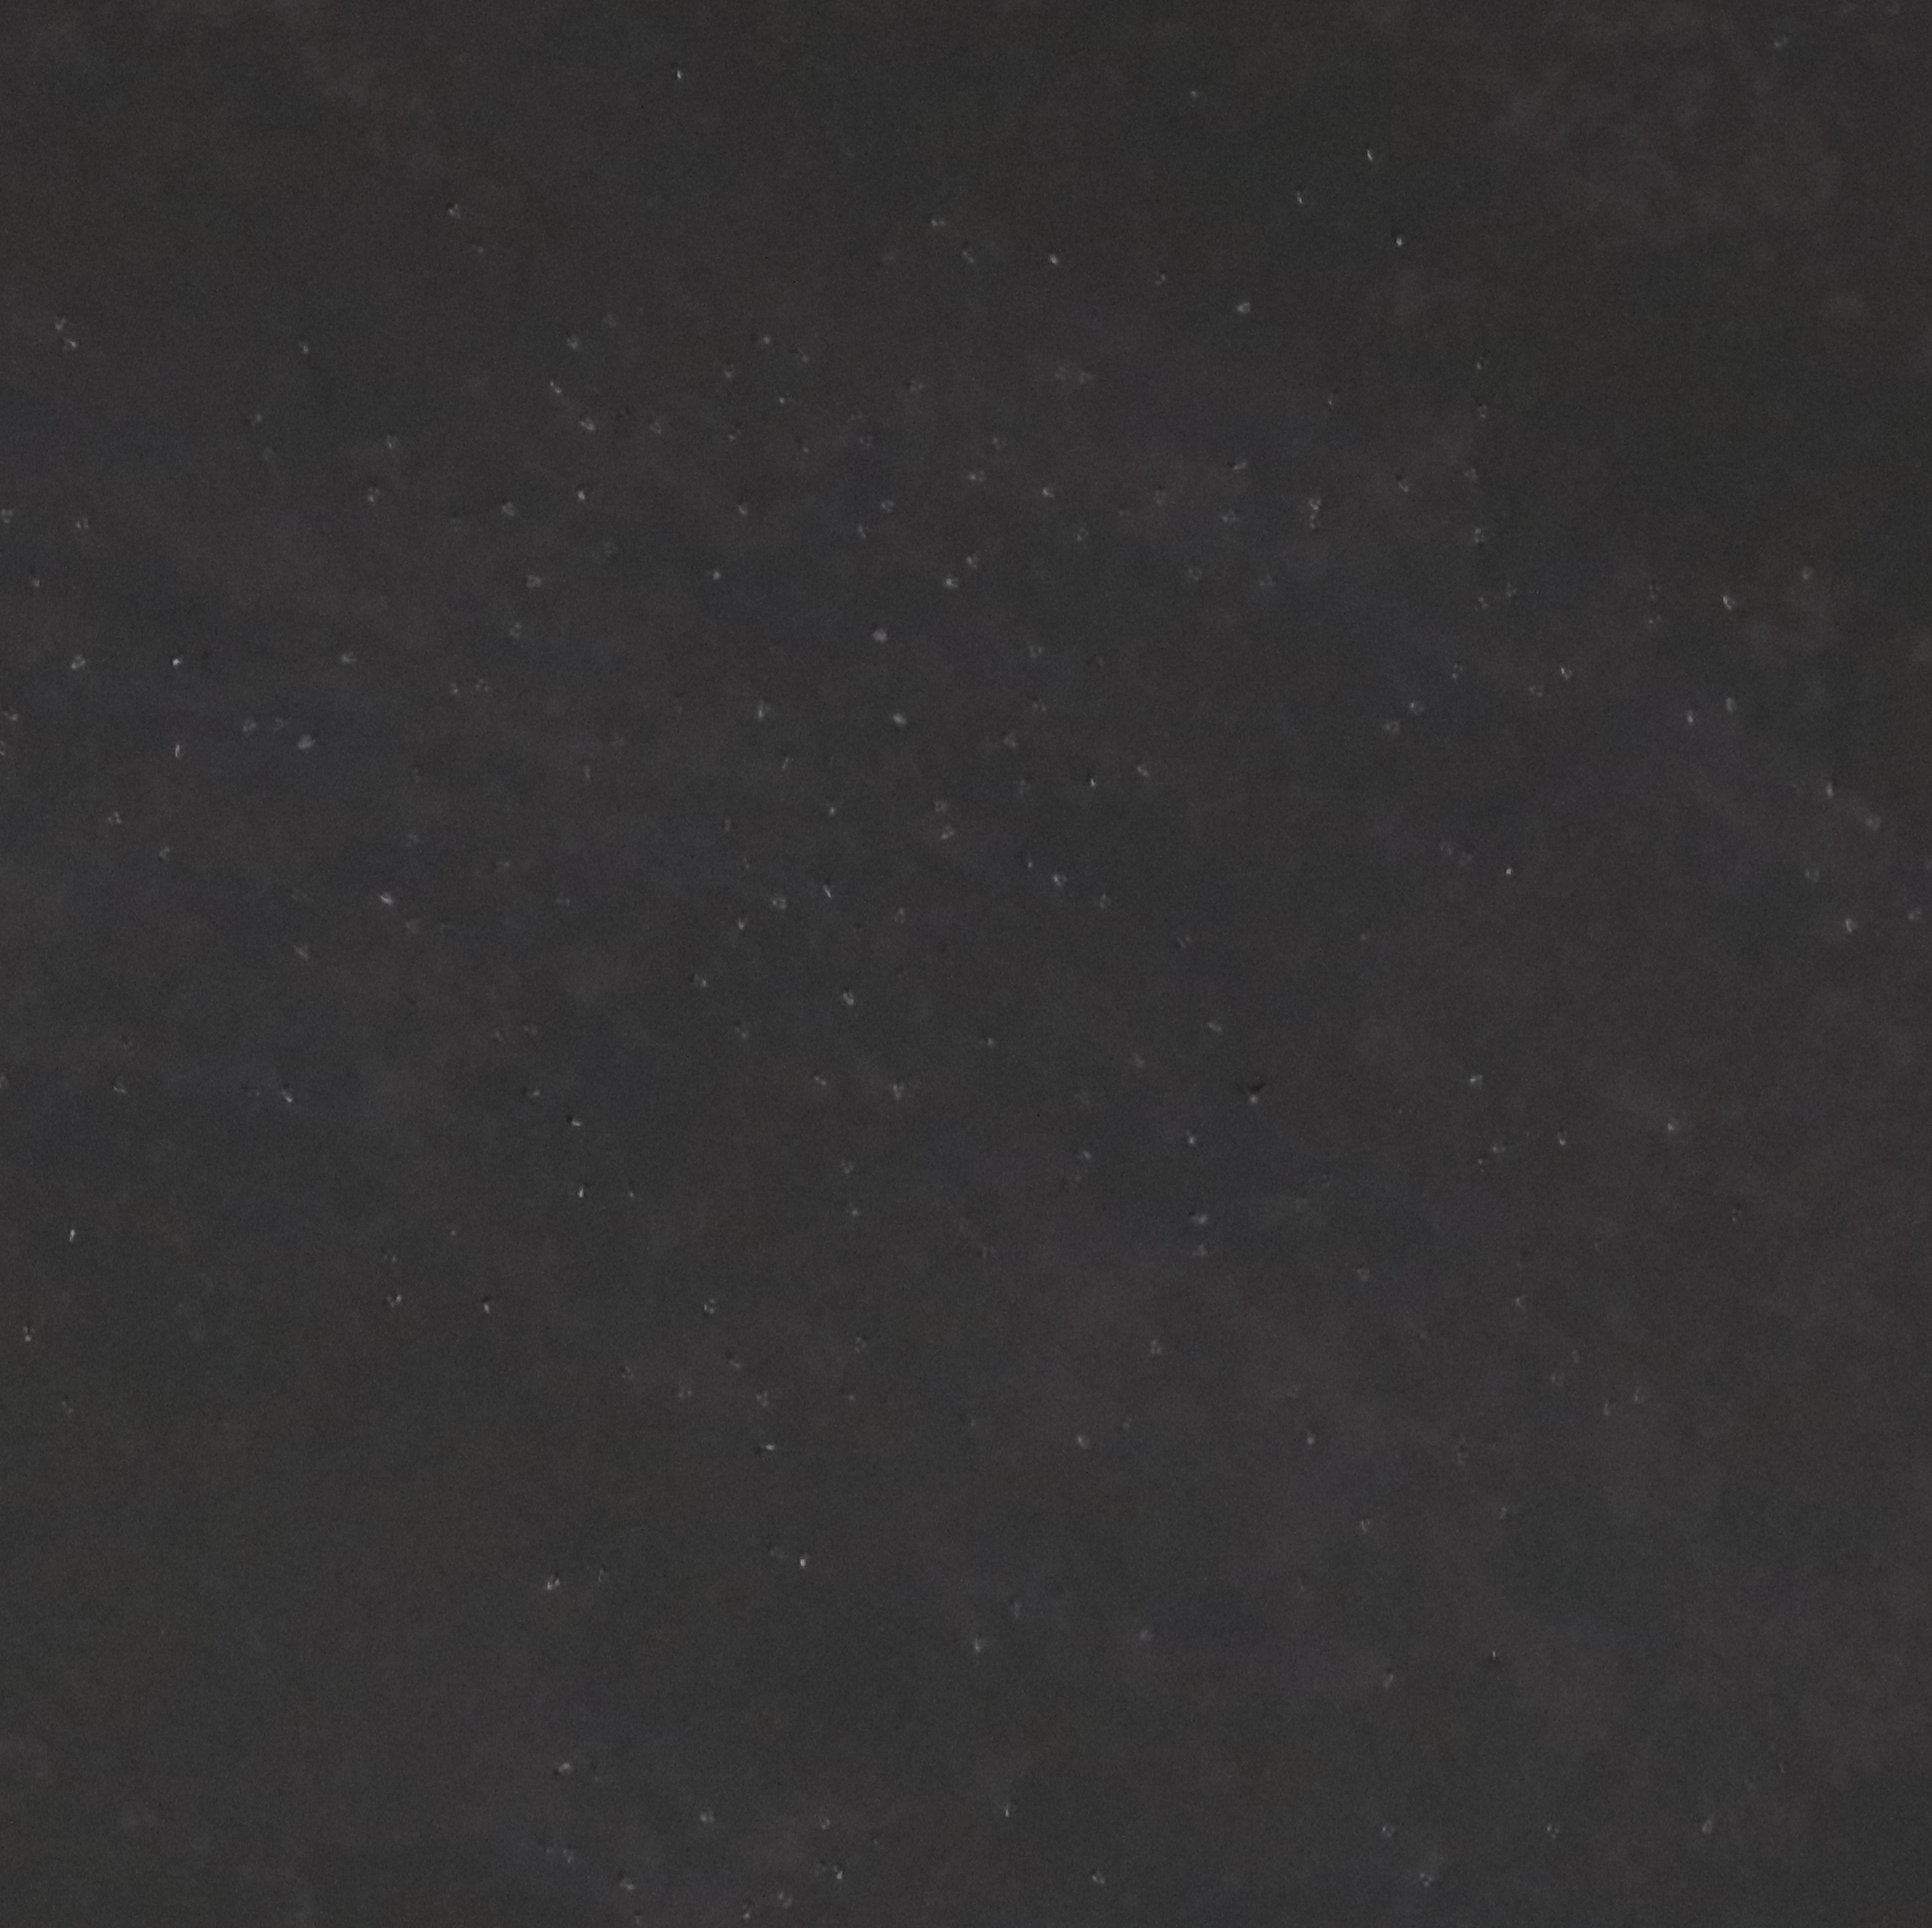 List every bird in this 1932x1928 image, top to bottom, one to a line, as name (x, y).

brant (1786, 37)
brant (674, 71)
brant (1376, 160)
brant (1296, 190)
brant (461, 204)
brant (934, 218)
brant (1401, 244)
brant (478, 247)
brant (966, 250)
brant (1045, 251)
brant (891, 258)
brant (1160, 285)
brant (1235, 293)
brant (615, 319)
brant (61, 322)
brant (757, 334)
brant (576, 342)
brant (305, 345)
brant (70, 353)
brant (791, 353)
brant (1482, 363)
brant (726, 364)
brant (1047, 374)
brant (1094, 374)
brant (569, 380)
brant (911, 383)
brant (1334, 395)
brant (776, 398)
brant (1483, 401)
brant (256, 411)
brant (627, 412)
brant (859, 412)
brant (594, 424)
brant (655, 430)
brant (1001, 434)
brant (731, 436)
brant (870, 439)
brant (395, 441)
brant (809, 445)
brant (275, 454)
brant (1248, 467)
brant (881, 469)
brant (1485, 471)
brant (981, 475)
brant (1402, 482)
brant (1054, 488)
brant (1176, 488)
brant (376, 494)
brant (578, 494)
brant (892, 502)
brant (1130, 502)
brant (1320, 503)
brant (745, 505)
brant (513, 509)
brant (6, 514)
brant (90, 514)
brant (1229, 518)
brant (1315, 528)
brant (465, 530)
brant (1486, 531)
brant (863, 534)
brant (1075, 537)
brant (612, 546)
brant (978, 563)
brant (1198, 567)
brant (1812, 568)
brant (720, 574)
brant (40, 575)
brant (539, 576)
brant (1273, 584)
brant (1663, 584)
brant (935, 591)
brant (1482, 596)
brant (1526, 596)
brant (1730, 605)
brant (1659, 628)
brant (880, 632)
brant (518, 635)
brant (1036, 650)
brant (348, 655)
brant (187, 657)
brant (1101, 657)
brant (73, 662)
brant (1453, 671)
brant (1574, 673)
brant (484, 685)
brant (448, 687)
brant (1541, 692)
brant (671, 704)
brant (1414, 705)
brant (762, 708)
brant (1051, 708)
brant (1737, 708)
brant (15, 712)
brant (904, 714)
brant (286, 716)
brant (252, 720)
brant (1697, 723)
brant (1387, 724)
brant (1014, 738)
brant (313, 740)
brant (620, 747)
brant (175, 754)
brant (791, 765)
brant (839, 765)
brant (571, 770)
brant (1144, 772)
brant (1097, 774)
brant (424, 775)
brant (1037, 780)
brant (1835, 793)
brant (952, 807)
brant (835, 810)
brant (121, 811)
brant (734, 815)
brant (1880, 824)
brant (957, 834)
brant (420, 840)
brant (1440, 842)
brant (163, 853)
brant (1474, 861)
brant (749, 863)
brant (497, 866)
brant (1031, 869)
brant (1509, 869)
brant (1817, 873)
brant (1071, 887)
brant (822, 892)
brant (395, 894)
brant (303, 896)
brant (1108, 899)
brant (778, 901)
brant (1902, 916)
brant (455, 919)
brant (893, 919)
brant (740, 920)
brant (1851, 923)
brant (419, 926)
brant (864, 929)
brant (1186, 944)
brant (299, 954)
brant (898, 973)
brant (704, 977)
brant (847, 1000)
brant (532, 1027)
brant (1221, 1029)
brant (506, 1030)
brant (746, 1031)
brant (123, 1041)
brant (992, 1048)
brant (1140, 1059)
brant (1481, 1073)
brant (256, 1079)
brant (536, 1079)
brant (818, 1079)
brant (115, 1080)
brant (2, 1084)
brant (294, 1091)
brant (895, 1097)
brant (1250, 1098)
brant (1083, 1110)
brant (1677, 1116)
brant (582, 1120)
brant (1191, 1128)
brant (1568, 1133)
brant (1510, 1136)
brant (1095, 1153)
brant (851, 1157)
brant (1483, 1160)
brant (637, 1184)
brant (1076, 1184)
brant (585, 1190)
brant (1307, 1200)
brant (862, 1207)
brant (1737, 1213)
brant (1189, 1217)
brant (450, 1230)
brant (84, 1236)
brant (978, 1250)
brant (1602, 1251)
brant (389, 1254)
brant (1204, 1256)
brant (1536, 1256)
brant (1370, 1268)
brant (394, 1296)
brant (491, 1300)
brant (1535, 1300)
brant (711, 1306)
brant (36, 1328)
brant (865, 1339)
brant (1426, 1340)
brant (1158, 1348)
brant (1580, 1366)
brant (741, 1369)
brant (637, 1373)
brant (847, 1383)
brant (1570, 1385)
brant (696, 1388)
brant (1297, 1389)
brant (1642, 1390)
brant (69, 1400)
brant (773, 1403)
brant (1611, 1414)
brant (964, 1419)
brant (1118, 1428)
brant (775, 1442)
brant (1316, 1443)
brant (1083, 1446)
brant (1457, 1452)
brant (1513, 1515)
brant (1363, 1526)
brant (782, 1548)
brant (811, 1555)
brant (612, 1574)
brant (556, 1580)
brant (1310, 1581)
brant (1013, 1610)
brant (1154, 1627)
brant (988, 1644)
brant (1492, 1654)
brant (1399, 1673)
brant (563, 1765)
brant (1789, 1768)
brant (598, 1774)
brant (1748, 1784)
brant (1018, 1800)
brant (708, 1805)
brant (827, 1824)
brant (1392, 1826)
brant (1712, 1827)
brant (1553, 1828)
brant (882, 1833)
brant (549, 1847)
brant (574, 1859)
brant (821, 1862)
brant (841, 1875)
brant (1103, 1876)
brant (1432, 1879)
brant (633, 1882)
brant (790, 1894)
brant (747, 1905)
brant (643, 1912)